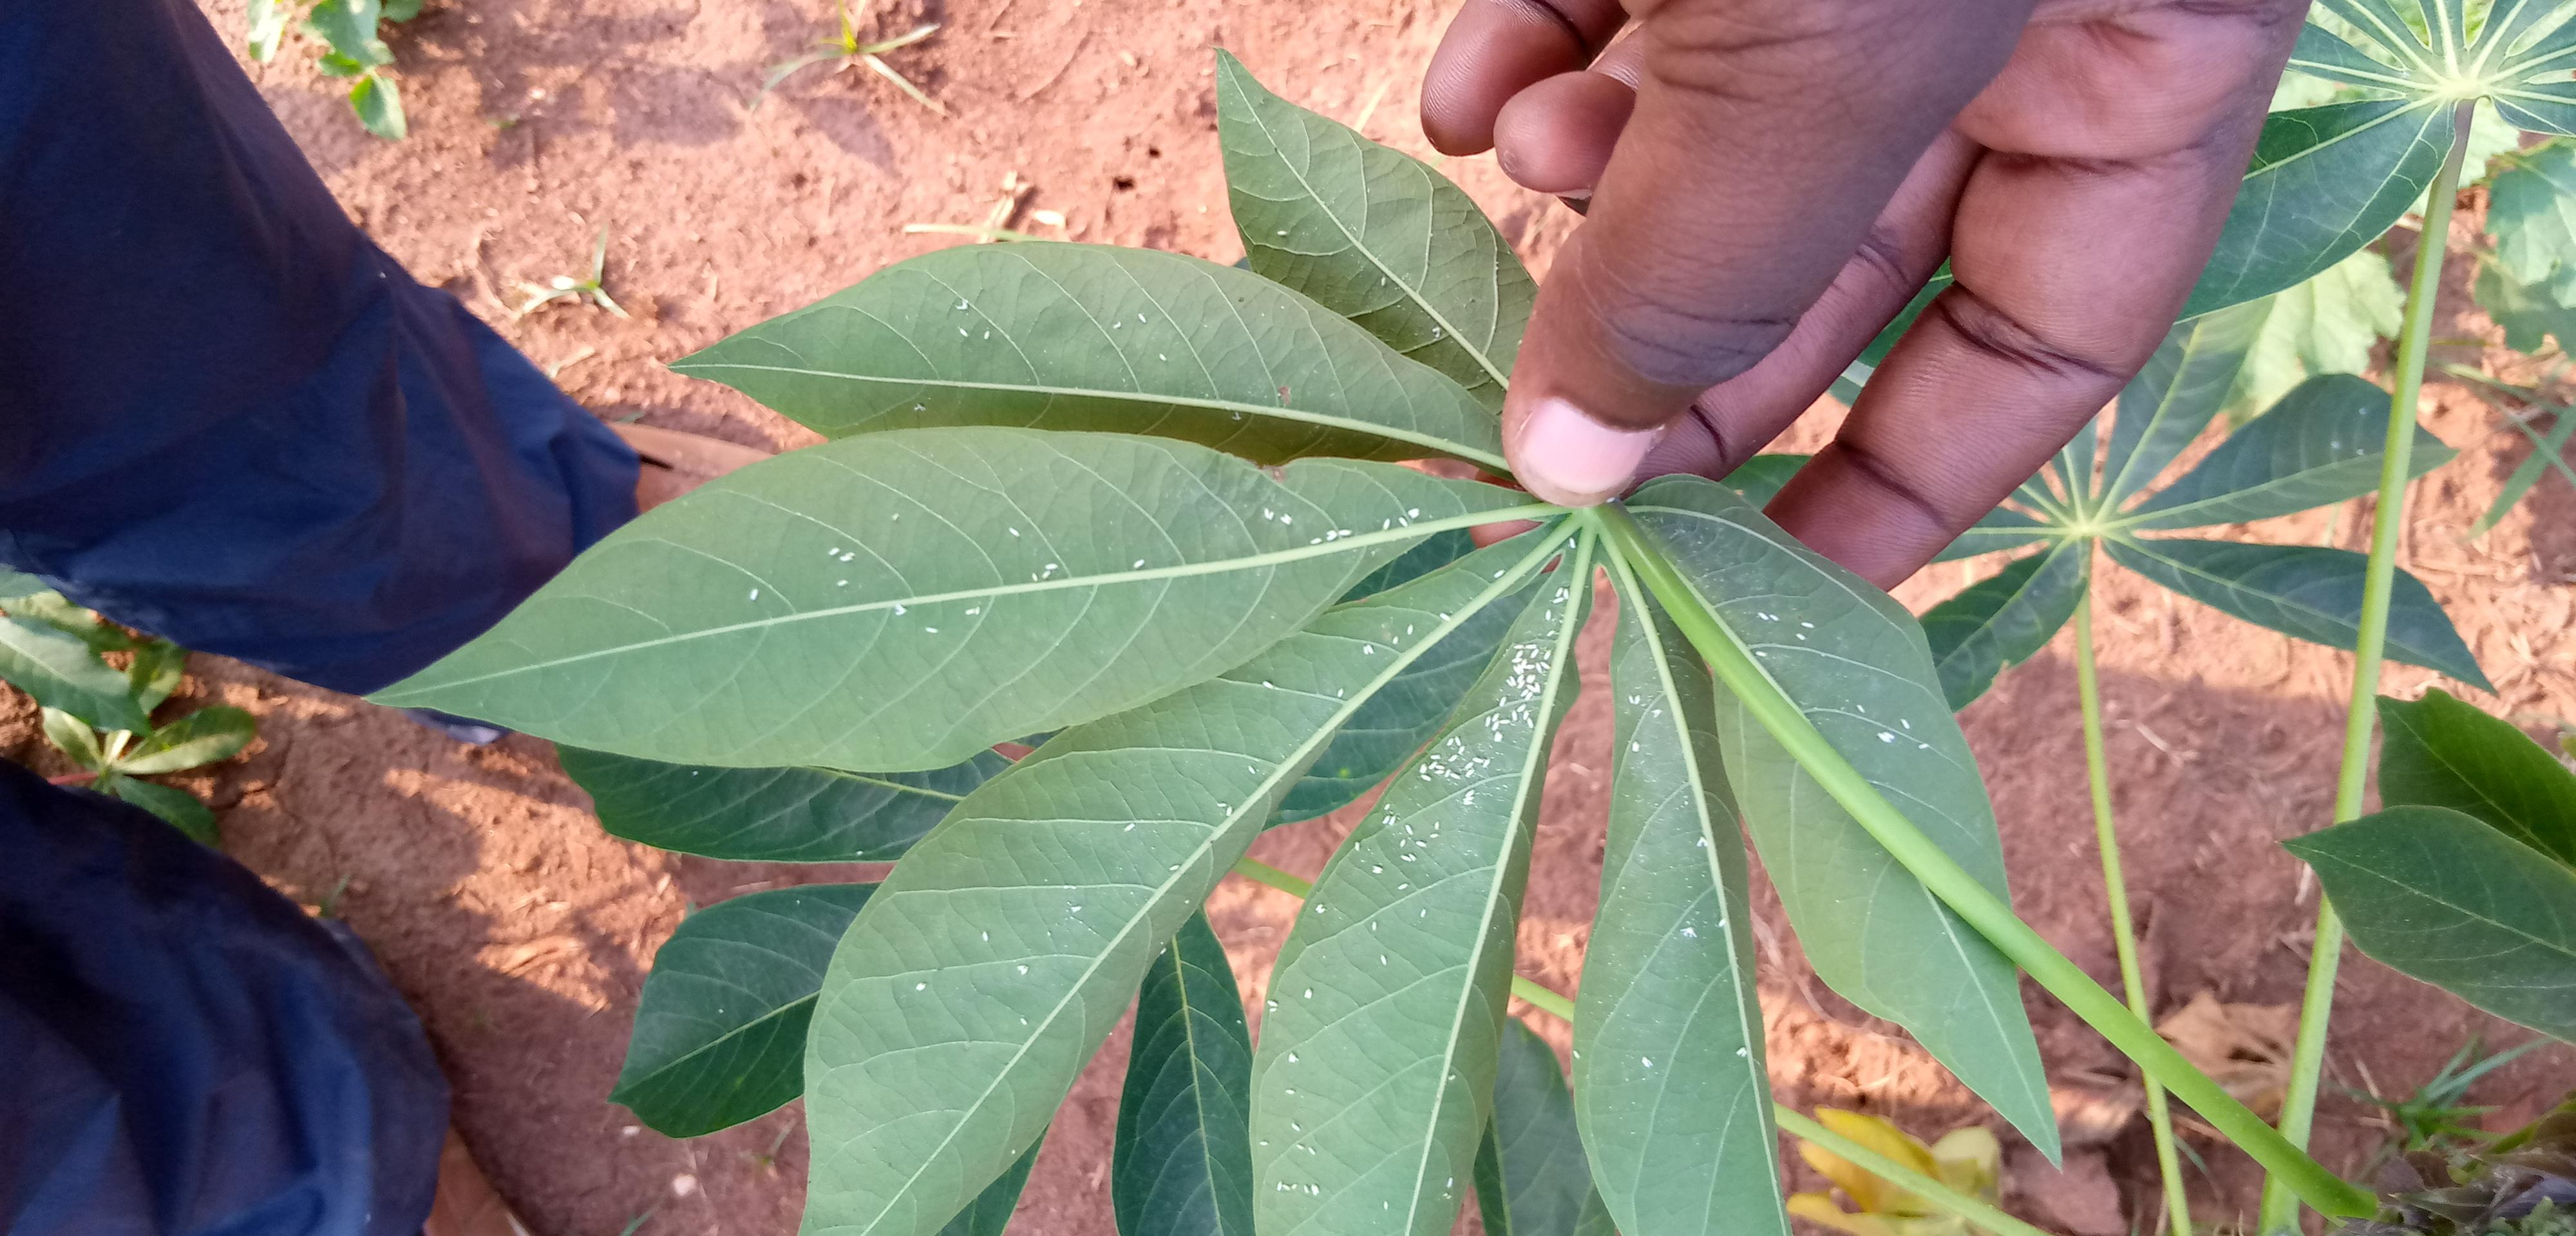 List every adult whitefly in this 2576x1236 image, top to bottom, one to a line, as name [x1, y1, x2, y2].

whitefly [1275, 227, 1289, 239]
whitefly [1379, 275, 1388, 290]
whitefly [952, 297, 972, 314]
whitefly [1136, 311, 1150, 325]
whitefly [1108, 320, 1123, 330]
whitefly [1430, 324, 1445, 340]
whitefly [958, 326, 969, 339]
whitefly [981, 328, 993, 341]
whitefly [1156, 353, 1168, 363]
whitefly [913, 400, 927, 414]
whitefly [2356, 406, 2367, 417]
whitefly [1230, 409, 1244, 424]
whitefly [2328, 438, 2341, 451]
whitefly [2353, 446, 2368, 458]
whitefly [1605, 496, 1616, 504]
whitefly [1264, 505, 1269, 521]
whitefly [1406, 507, 1420, 520]
whitefly [1269, 509, 1276, 522]
whitefly [891, 511, 902, 523]
whitefly [1279, 511, 1293, 526]
whitefly [1397, 516, 1409, 528]
whitefly [1381, 517, 1392, 532]
whitefly [1008, 525, 1020, 539]
whitefly [1337, 528, 1354, 538]
whitefly [1325, 530, 1338, 542]
whitefly [1309, 536, 1322, 546]
whitefly [1568, 536, 1578, 549]
whitefly [828, 546, 841, 559]
whitefly [844, 551, 856, 557]
whitefly [840, 555, 853, 563]
whitefly [1133, 557, 1144, 570]
whitefly [1043, 561, 1059, 570]
whitefly [1041, 569, 1052, 580]
whitefly [1030, 570, 1039, 583]
whitefly [1493, 570, 1505, 579]
whitefly [835, 577, 849, 588]
whitefly [749, 586, 761, 602]
whitefly [1555, 586, 1564, 597]
whitefly [1563, 587, 1570, 597]
whitefly [1552, 597, 1564, 604]
whitefly [893, 601, 909, 617]
whitefly [975, 604, 982, 617]
whitefly [965, 607, 975, 615]
whitefly [1544, 607, 1552, 622]
whitefly [1756, 610, 1770, 622]
whitefly [1438, 612, 1452, 622]
whitefly [1768, 613, 1780, 622]
whitefly [1799, 620, 1816, 630]
whitefly [1406, 623, 1416, 637]
whitefly [925, 624, 939, 635]
whitefly [1546, 629, 1557, 638]
whitefly [1794, 632, 1806, 642]
whitefly [1390, 634, 1403, 645]
whitefly [1525, 642, 1537, 648]
whitefly [1365, 643, 1375, 655]
whitefly [1512, 644, 1524, 649]
whitefly [1362, 644, 1370, 656]
whitefly [1530, 648, 1540, 659]
whitefly [1515, 649, 1524, 657]
whitefly [1542, 649, 1552, 659]
whitefly [1754, 649, 1768, 659]
whitefly [1510, 657, 1521, 662]
whitefly [1522, 659, 1528, 666]
whitefly [1540, 660, 1551, 669]
whitefly [1535, 661, 1542, 673]
whitefly [1526, 664, 1535, 669]
whitefly [1511, 664, 1524, 675]
whitefly [1526, 672, 1535, 682]
whitefly [1518, 673, 1524, 682]
whitefly [1510, 675, 1517, 686]
whitefly [1505, 678, 1512, 686]
whitefly [1260, 679, 1274, 691]
whitefly [1535, 681, 1542, 693]
whitefly [1526, 684, 1535, 692]
whitefly [1336, 686, 1345, 698]
whitefly [1521, 688, 1529, 697]
whitefly [1526, 691, 1534, 700]
whitefly [1627, 693, 1634, 705]
whitefly [1634, 693, 1640, 704]
whitefly [1499, 695, 1508, 707]
whitefly [1517, 703, 1527, 713]
whitefly [1855, 703, 1866, 714]
whitefly [1649, 708, 1663, 718]
whitefly [1523, 709, 1529, 720]
whitefly [1492, 713, 1500, 721]
whitefly [1484, 715, 1493, 728]
whitefly [1526, 717, 1535, 730]
whitefly [1499, 718, 1511, 725]
whitefly [1899, 718, 1911, 730]
whitefly [1492, 720, 1500, 731]
whitefly [1493, 731, 1504, 744]
whitefly [1883, 731, 1895, 740]
whitefly [1876, 732, 1891, 744]
whitefly [1454, 735, 1462, 747]
whitefly [1446, 737, 1454, 747]
whitefly [1631, 739, 1641, 754]
whitefly [1917, 740, 1931, 751]
whitefly [1458, 745, 1466, 754]
whitefly [1429, 753, 1442, 760]
whitefly [1448, 753, 1459, 762]
whitefly [1472, 756, 1483, 763]
whitefly [1482, 758, 1491, 769]
whitefly [1429, 760, 1438, 770]
whitefly [1464, 762, 1474, 771]
whitefly [1419, 762, 1427, 773]
whitefly [1246, 763, 1256, 776]
whitefly [1435, 764, 1446, 769]
whitefly [1444, 768, 1452, 777]
whitefly [1466, 769, 1475, 778]
whitefly [691, 769, 701, 777]
whitefly [1433, 769, 1444, 774]
whitefly [1449, 772, 1461, 781]
whitefly [1465, 789, 1475, 796]
whitefly [1461, 796, 1475, 800]
whitefly [1462, 800, 1475, 807]
whitefly [1215, 801, 1228, 808]
whitefly [1382, 801, 1392, 811]
whitefly [1224, 805, 1234, 818]
whitefly [1381, 814, 1390, 825]
whitefly [1388, 816, 1397, 826]
whitefly [1433, 819, 1441, 830]
whitefly [1121, 820, 1139, 834]
whitefly [1404, 823, 1414, 834]
whitefly [1428, 833, 1441, 839]
whitefly [1694, 835, 1709, 848]
whitefly [1399, 838, 1405, 848]
whitefly [1352, 839, 1362, 852]
whitefly [1414, 840, 1427, 848]
whitefly [855, 848, 865, 858]
whitefly [1408, 853, 1417, 861]
whitefly [1400, 854, 1411, 861]
whitefly [1167, 863, 1183, 873]
whitefly [1372, 865, 1383, 870]
whitefly [1371, 869, 1382, 874]
whitefly [1397, 881, 1409, 891]
whitefly [794, 897, 802, 905]
whitefly [1182, 897, 1191, 905]
whitefly [1070, 903, 1083, 913]
whitefly [1316, 903, 1323, 910]
whitefly [1418, 906, 1429, 919]
whitefly [1318, 907, 1326, 913]
whitefly [1717, 917, 1727, 929]
whitefly [1371, 921, 1378, 932]
whitefly [1678, 924, 1698, 940]
whitefly [981, 929, 990, 944]
whitefly [1159, 946, 1170, 955]
whitefly [1379, 953, 1388, 966]
whitefly [1016, 964, 1025, 970]
whitefly [1021, 966, 1029, 978]
whitefly [914, 980, 929, 993]
whitefly [1303, 987, 1314, 1000]
whitefly [1266, 1000, 1278, 1007]
whitefly [1268, 1007, 1278, 1013]
whitefly [1018, 1015, 1030, 1026]
whitefly [1235, 1018, 1243, 1025]
whitefly [1736, 1045, 1745, 1056]
whitefly [1572, 1049, 1581, 1061]
whitefly [1741, 1050, 1747, 1058]
whitefly [1287, 1051, 1300, 1063]
whitefly [1640, 1054, 1654, 1069]
whitefly [1446, 1072, 1458, 1082]
whitefly [1283, 1087, 1296, 1094]
whitefly [1290, 1121, 1301, 1132]
whitefly [1259, 1139, 1269, 1147]
whitefly [1295, 1143, 1304, 1150]
whitefly [1307, 1146, 1317, 1156]
whitefly [1010, 1148, 1019, 1156]
whitefly [1445, 1175, 1454, 1188]
whitefly [1276, 1179, 1282, 1192]
whitefly [1291, 1183, 1298, 1190]
whitefly [1303, 1183, 1309, 1194]
whitefly [1311, 1183, 1320, 1197]
whitefly [1282, 1184, 1291, 1190]
whitefly [1441, 1190, 1449, 1197]
whitefly [1382, 1199, 1389, 1211]